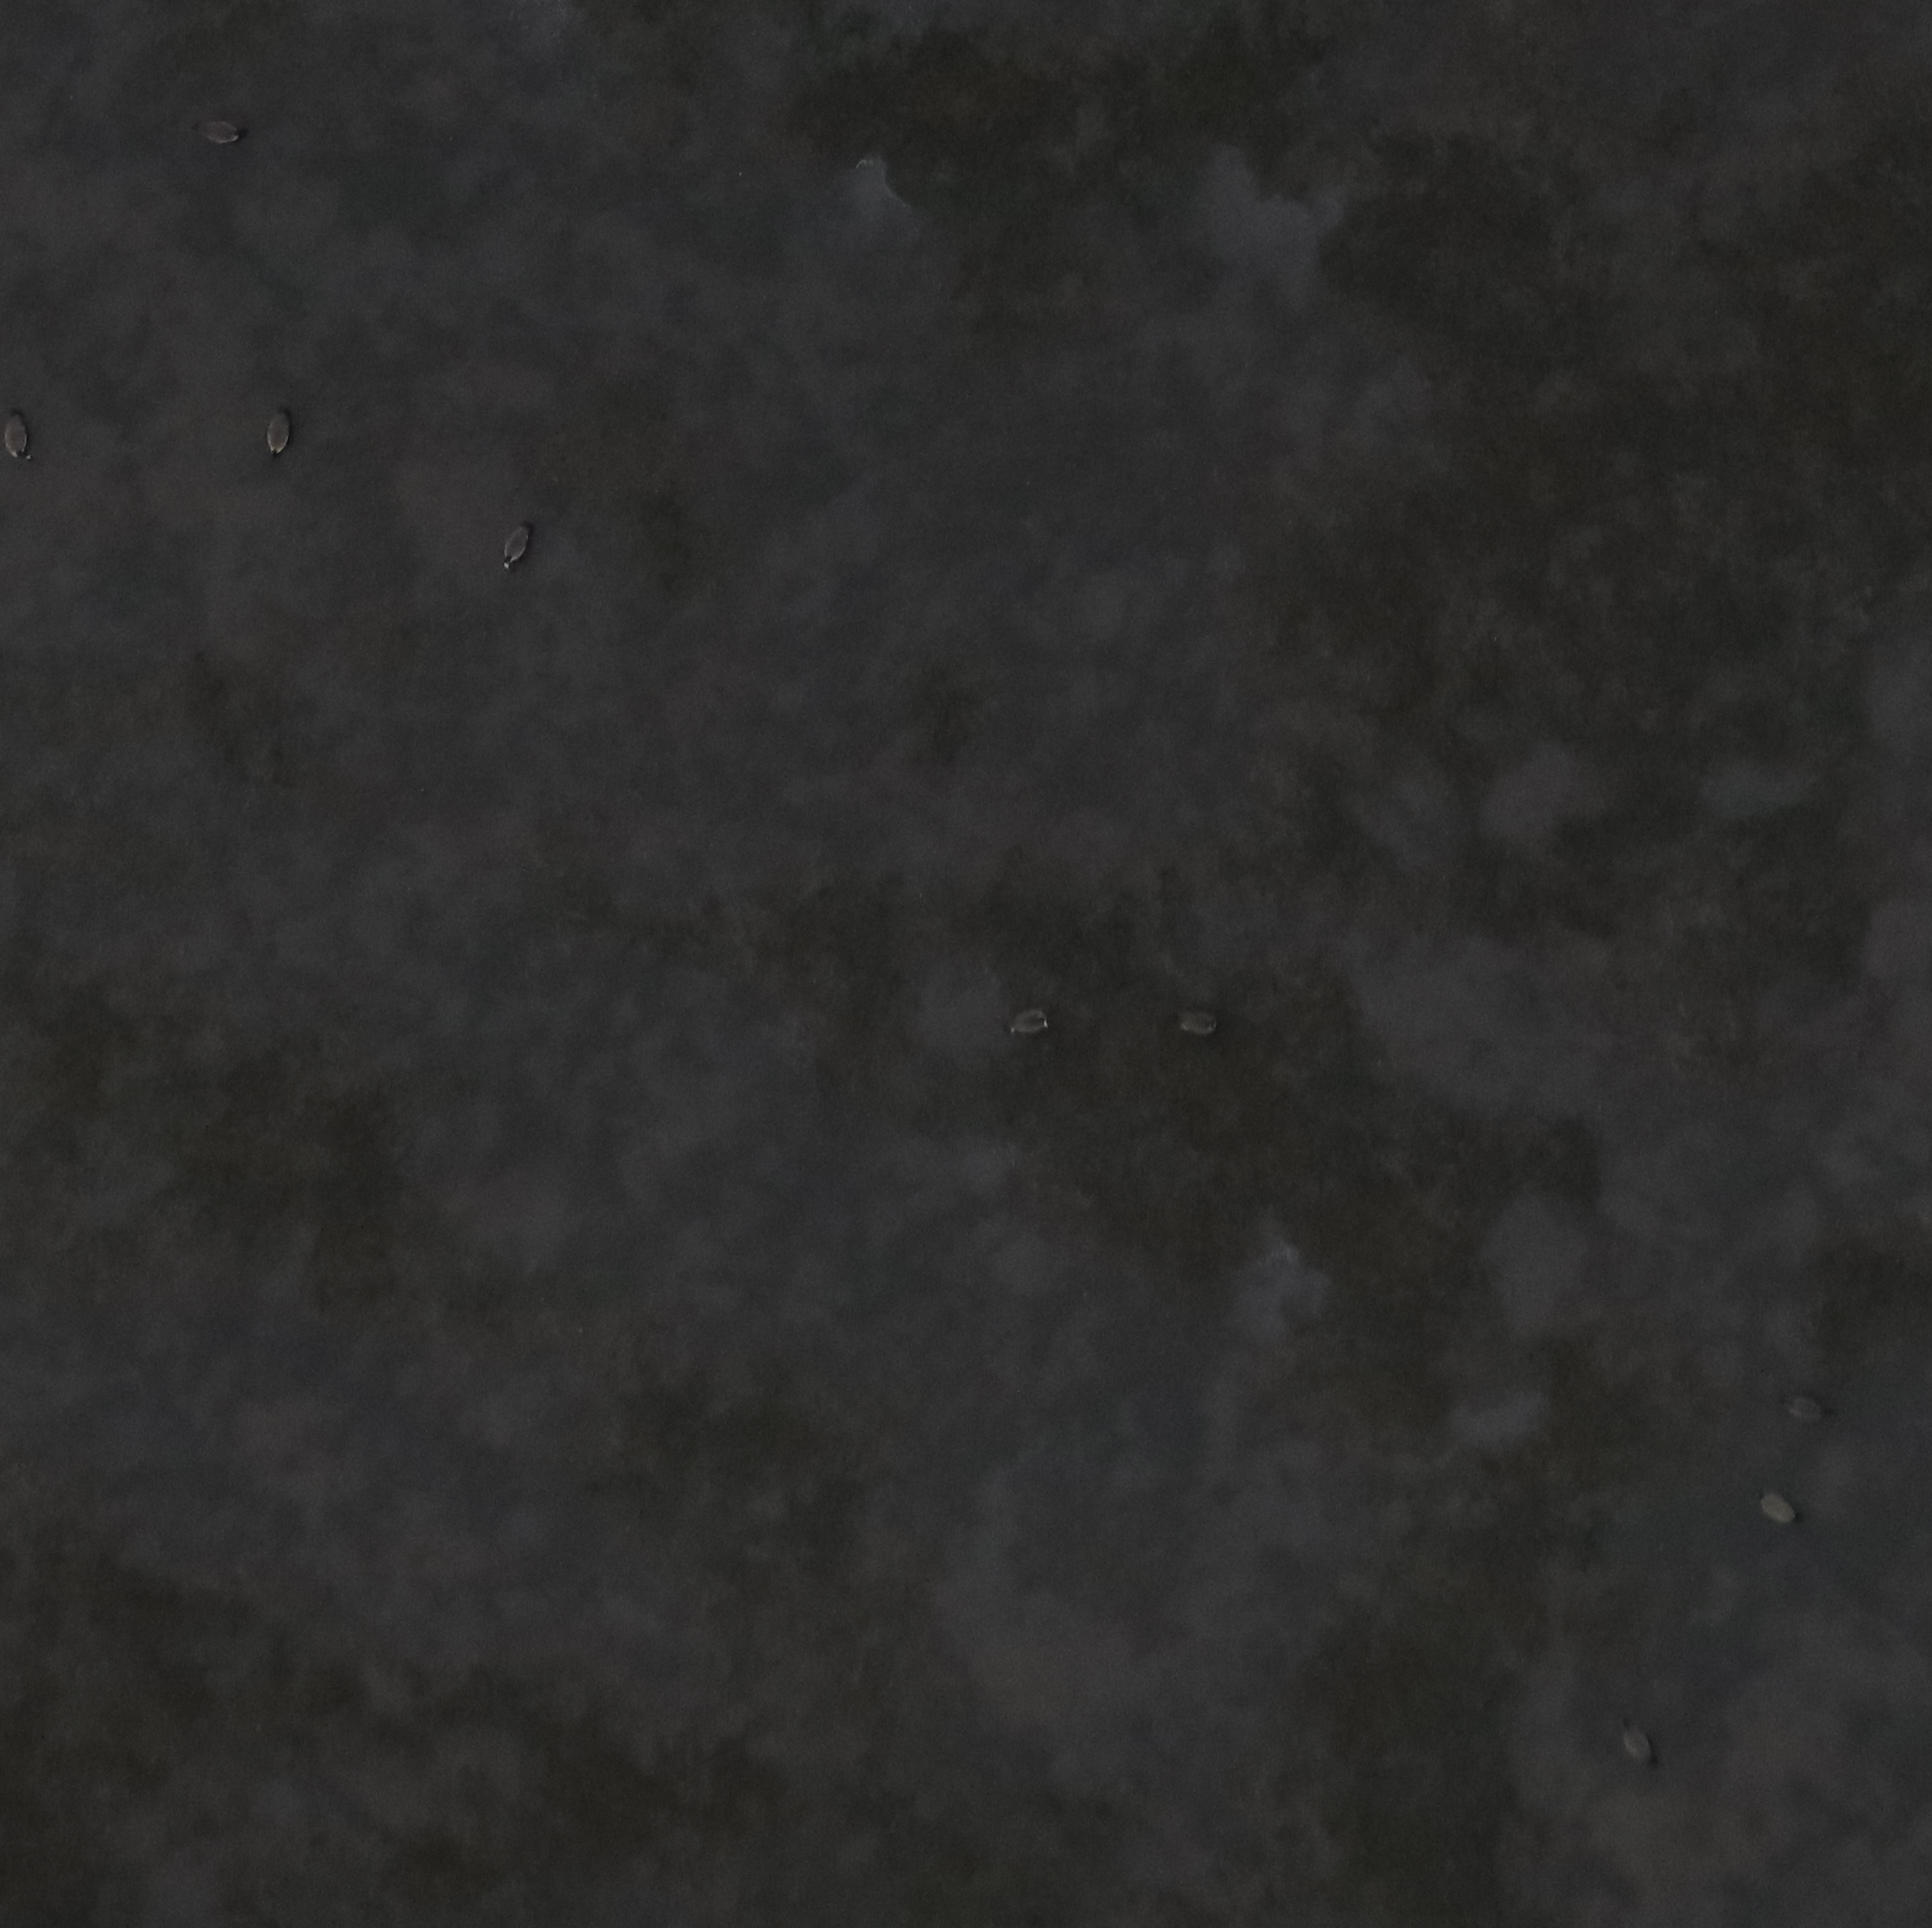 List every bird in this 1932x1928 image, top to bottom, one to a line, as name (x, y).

Canada goose (221, 129)
Canada goose (275, 431)
Canada goose (13, 439)
Canada goose (519, 539)
Canada goose (1195, 1018)
Canada goose (1028, 1023)
Canada goose (1795, 1409)
Canada goose (1782, 1511)
Canada goose (1636, 1749)